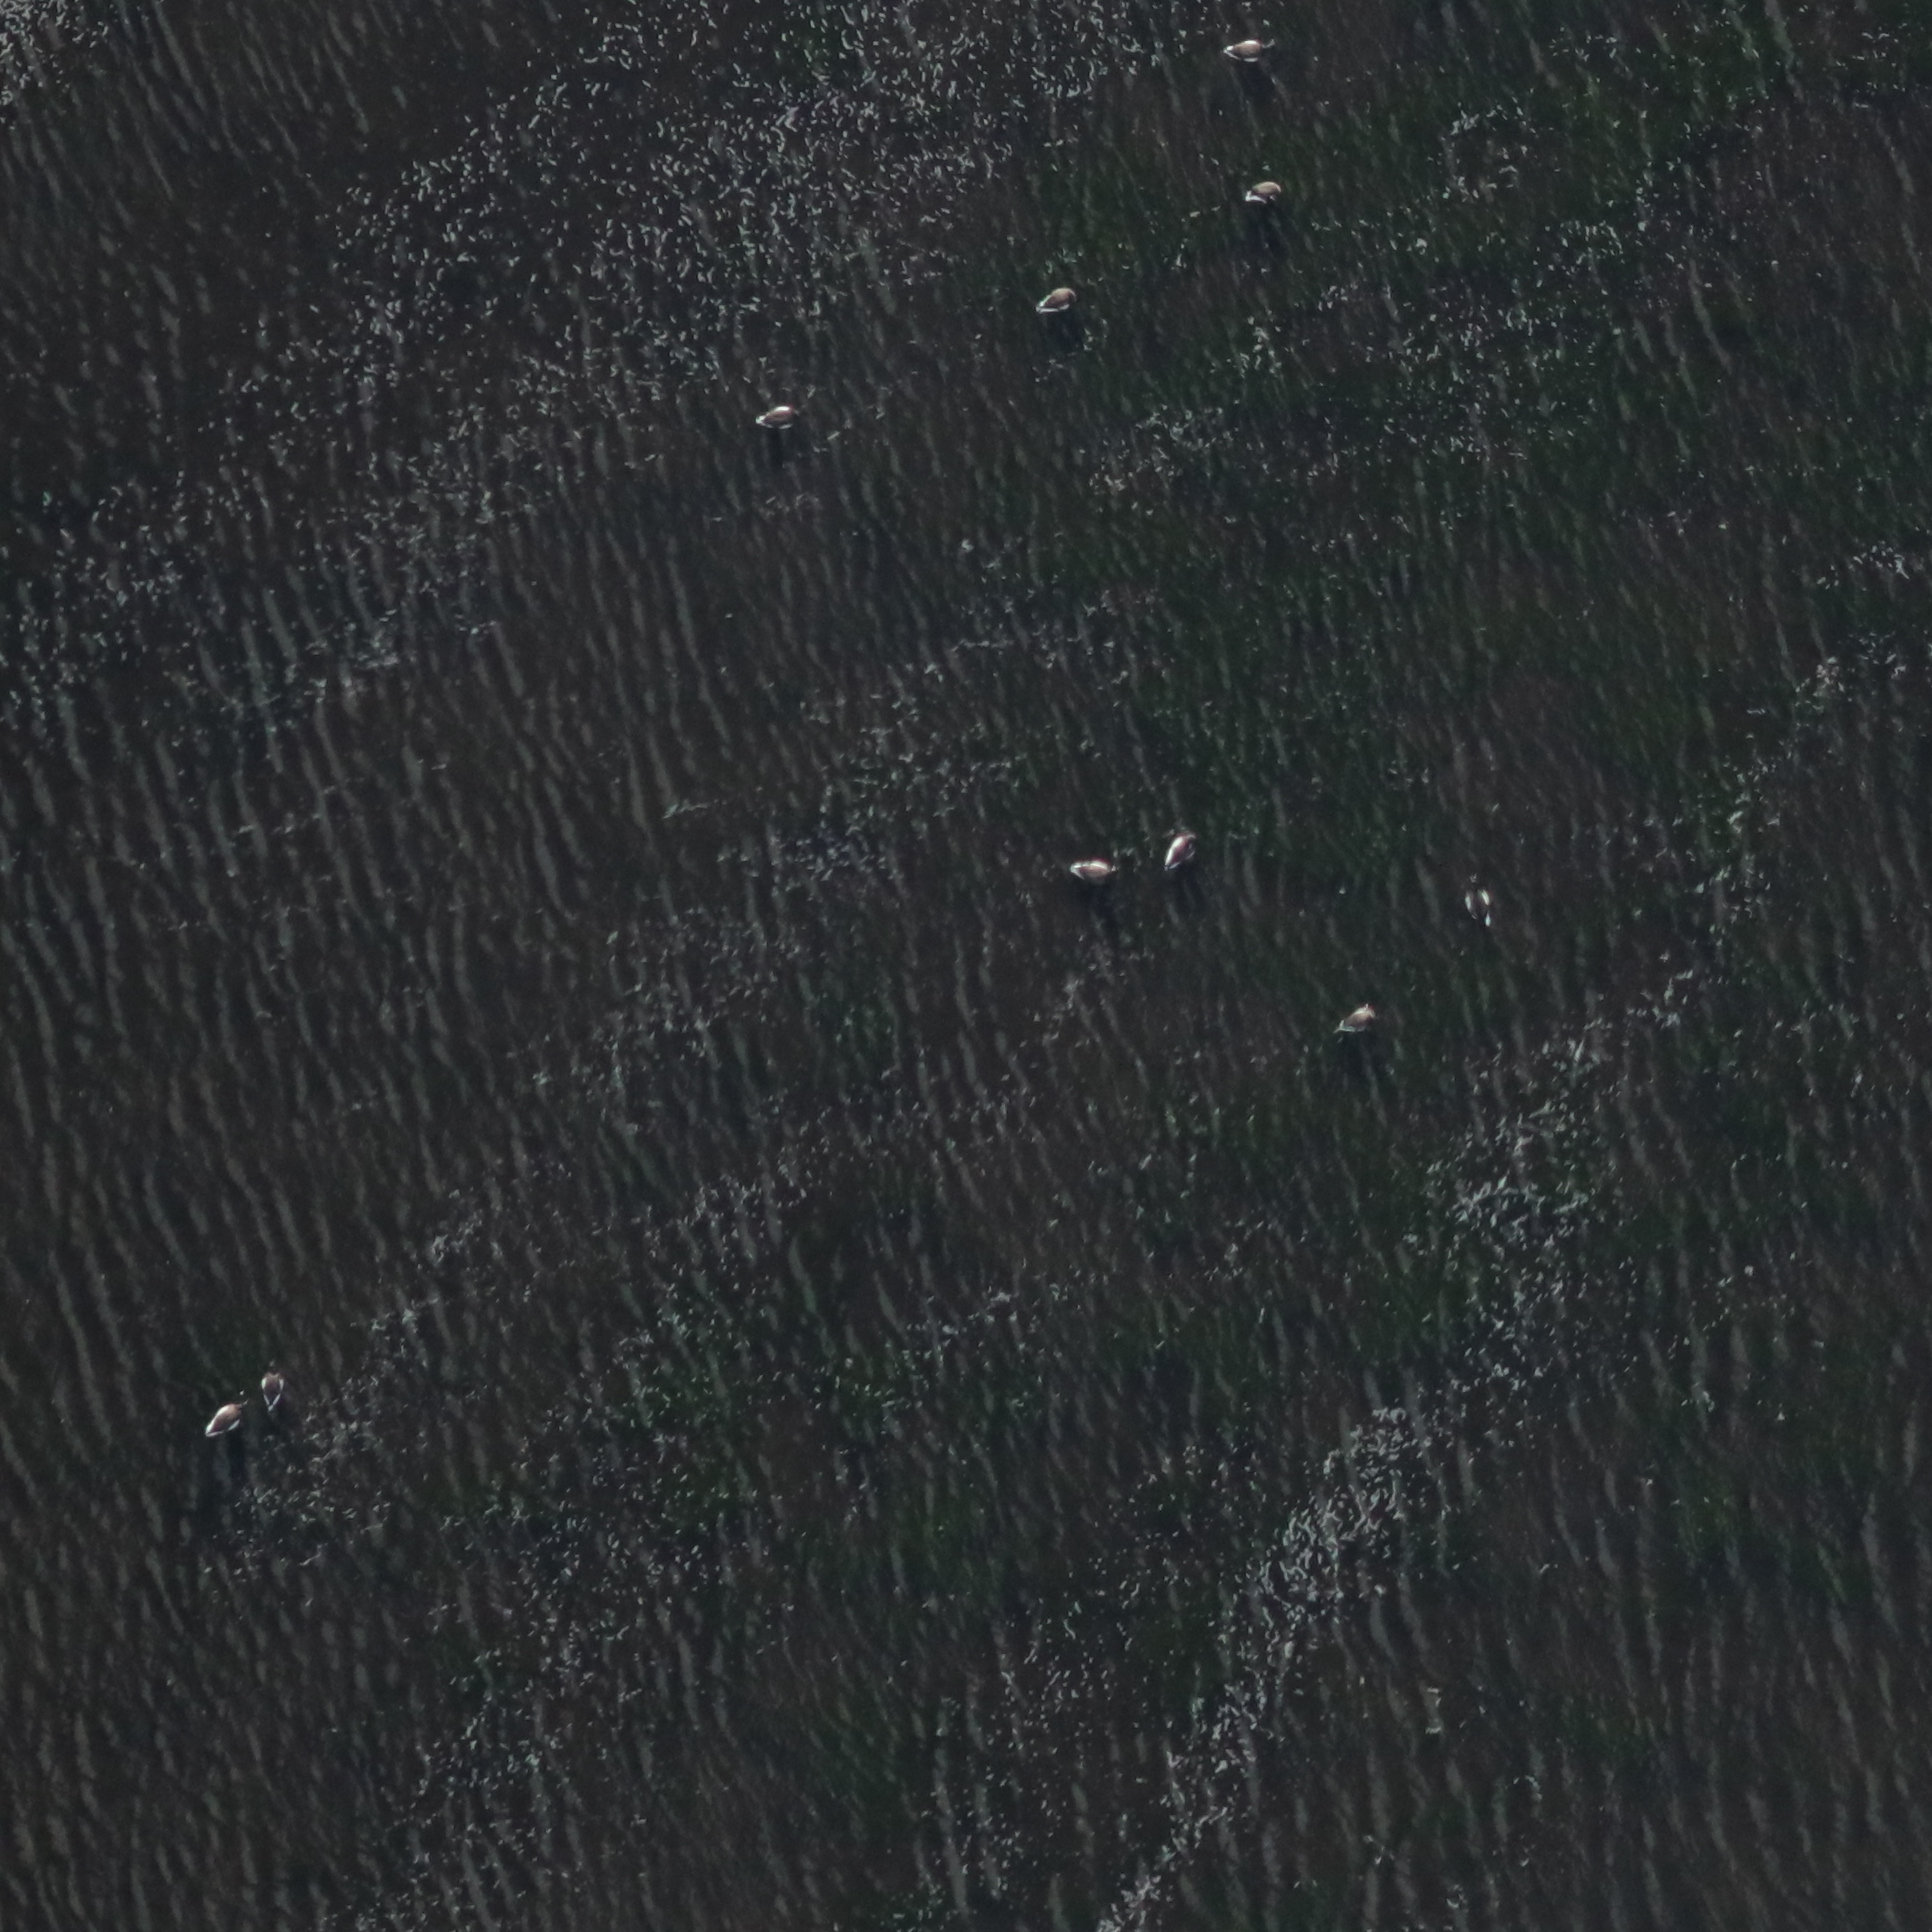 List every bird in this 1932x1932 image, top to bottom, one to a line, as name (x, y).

brant (1250, 52)
brant (1265, 190)
brant (1058, 301)
brant (776, 416)
brant (1182, 848)
brant (1095, 871)
brant (1477, 903)
brant (1359, 1019)
brant (274, 1386)
brant (224, 1418)